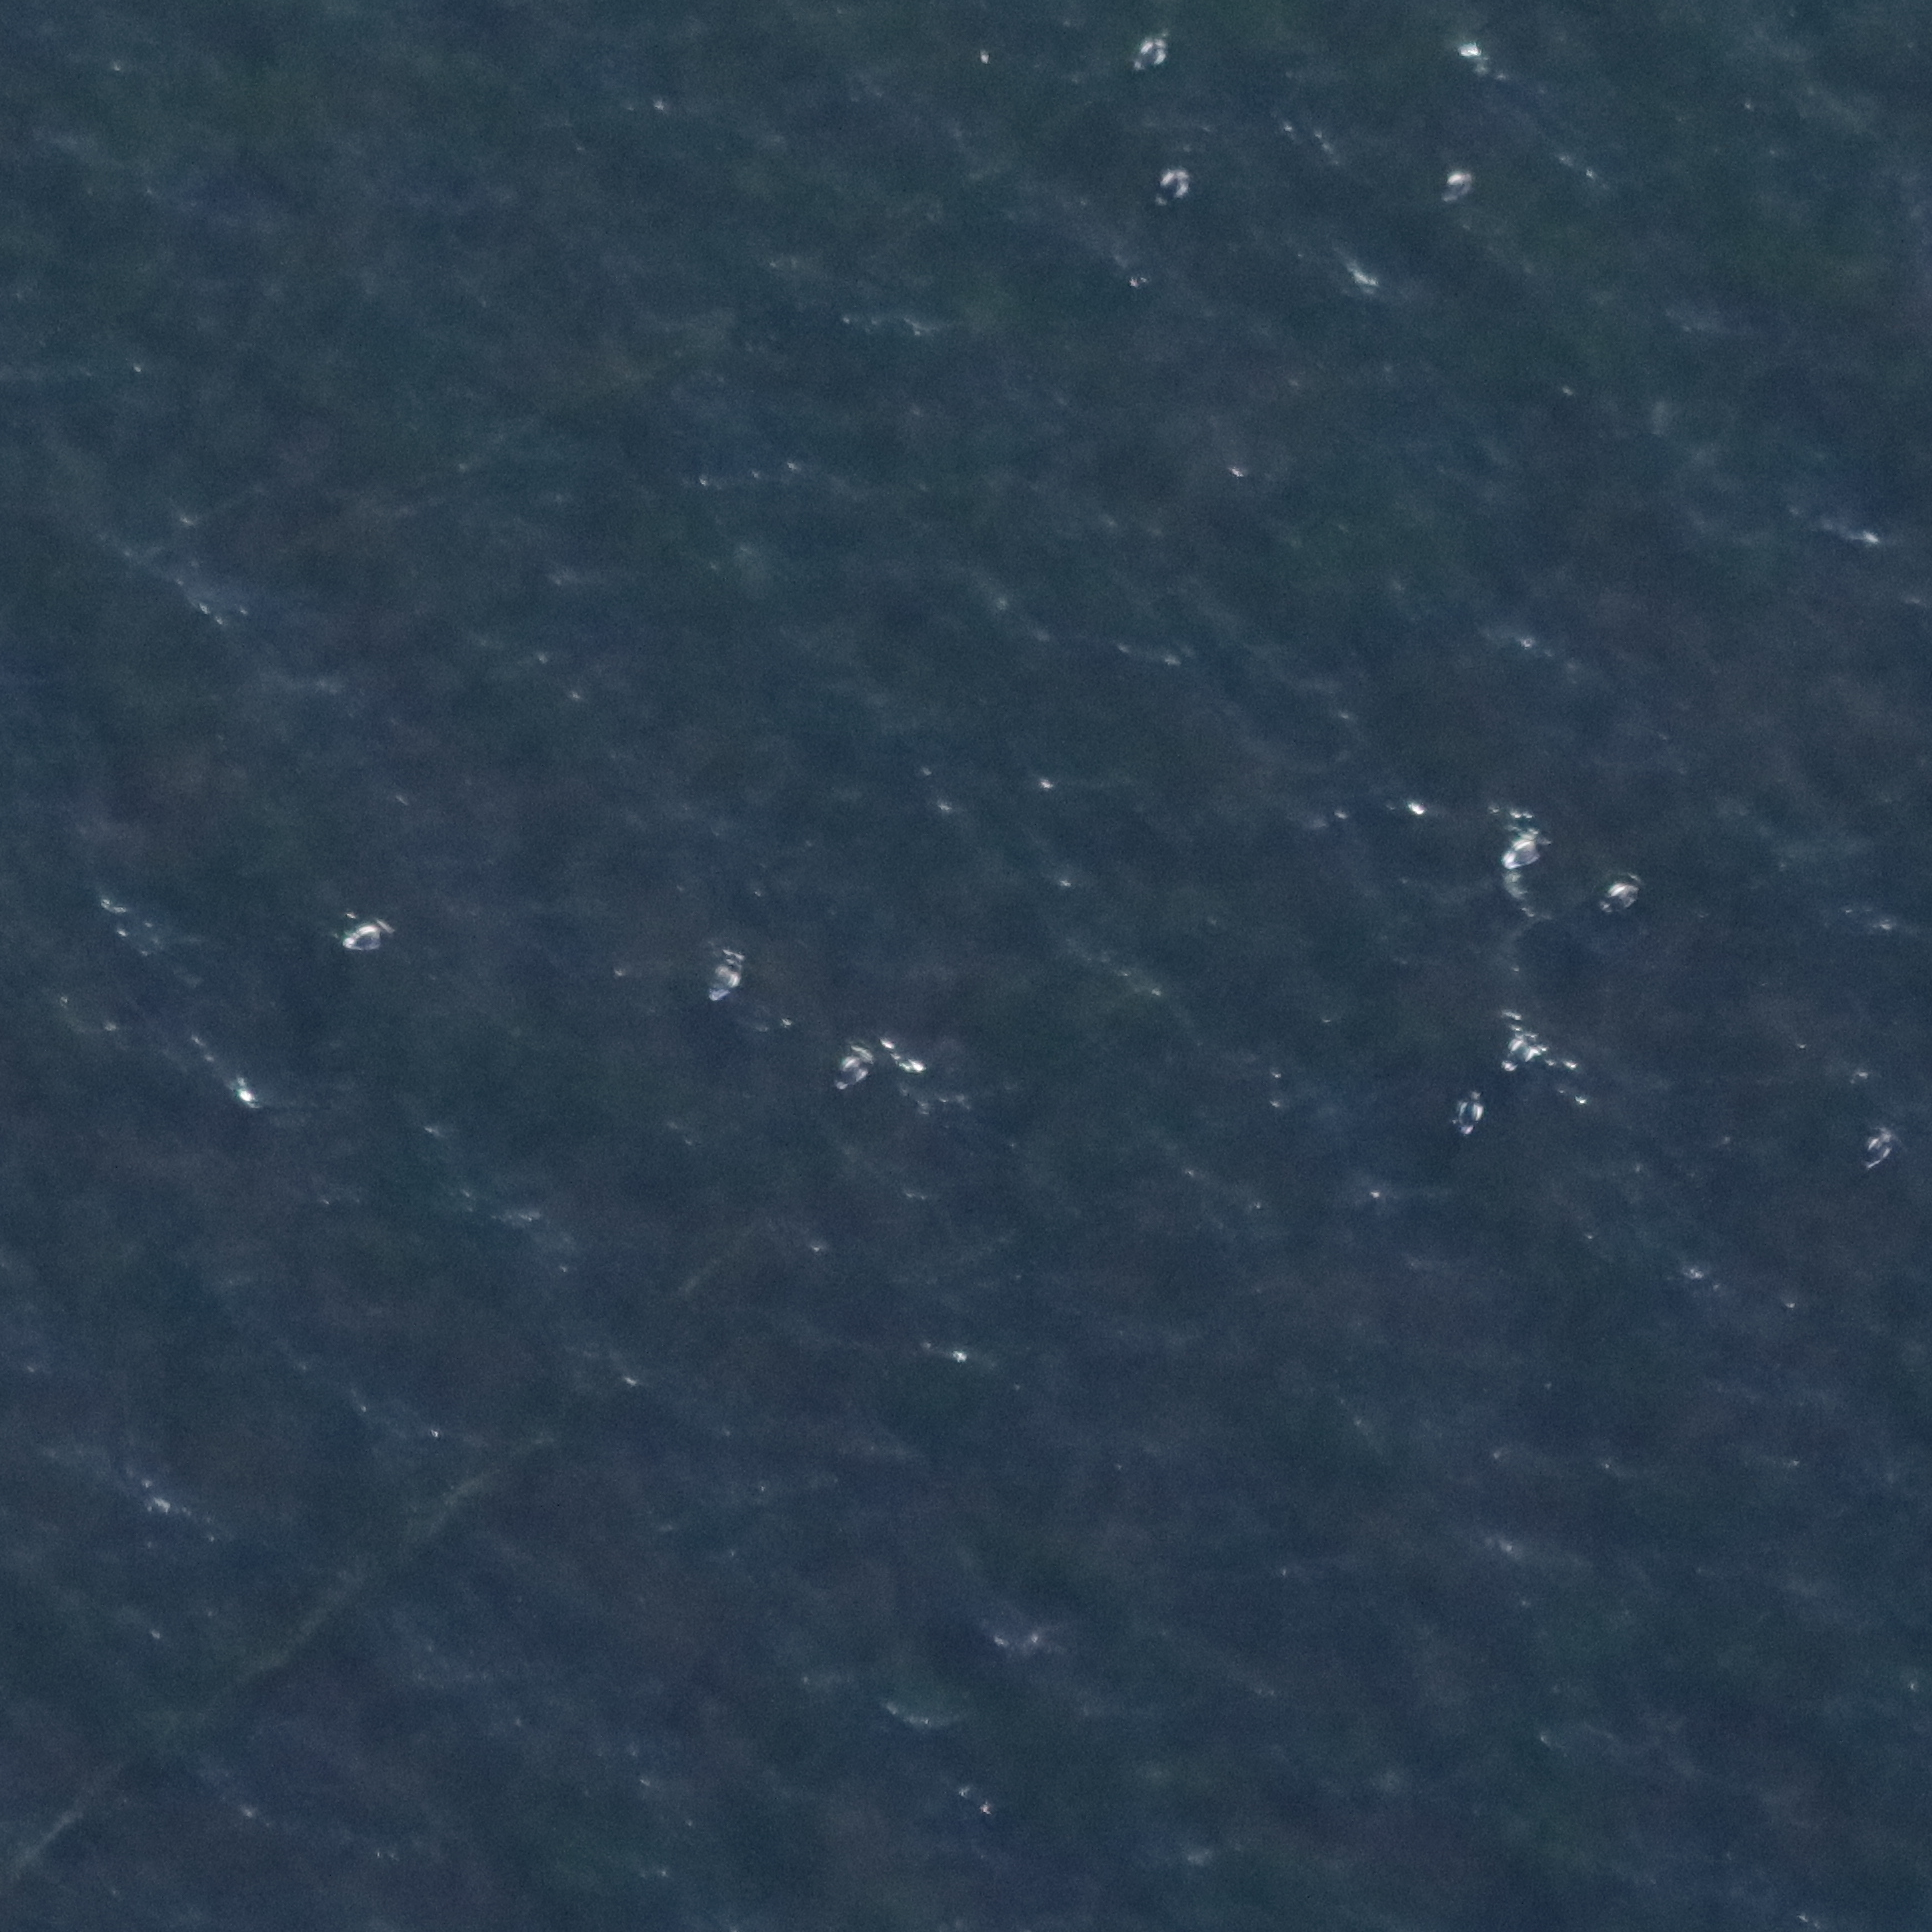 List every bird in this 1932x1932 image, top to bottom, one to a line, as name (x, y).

brant (1151, 53)
brant (1460, 186)
brant (1171, 188)
brant (1525, 852)
brant (1621, 896)
brant (367, 938)
brant (724, 977)
brant (1518, 1053)
brant (851, 1071)
brant (1467, 1110)
brant (1878, 1151)